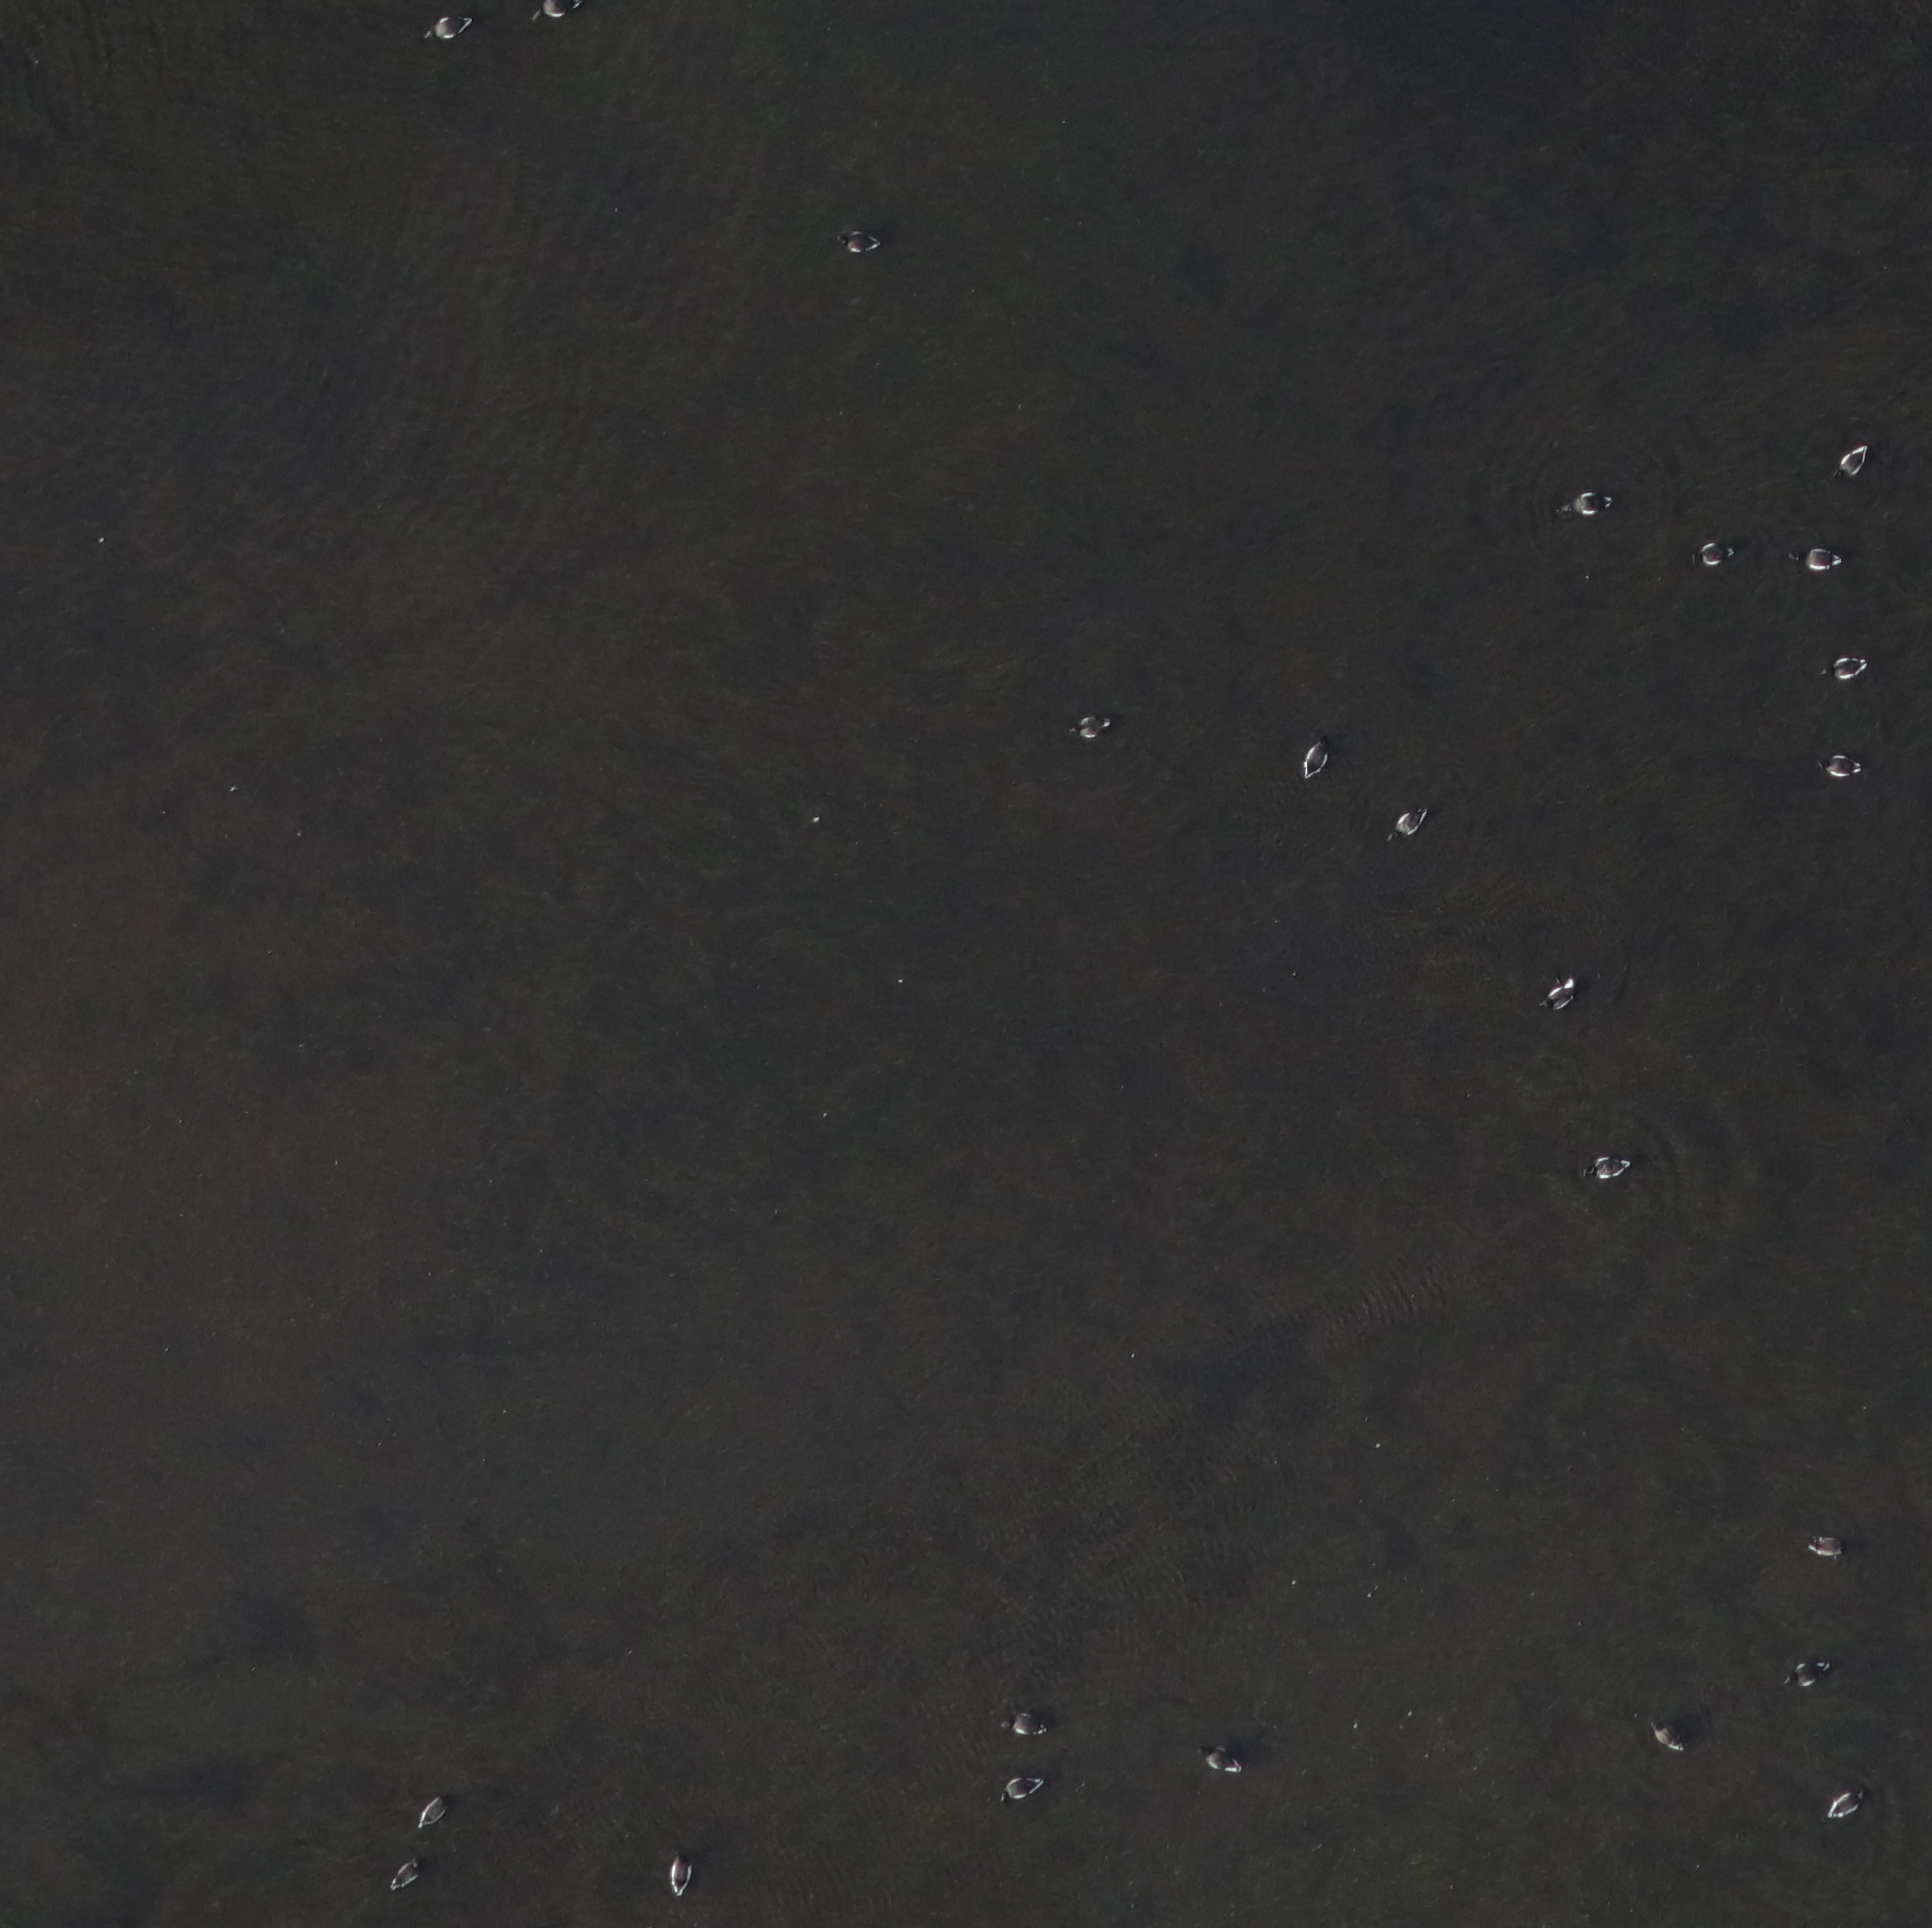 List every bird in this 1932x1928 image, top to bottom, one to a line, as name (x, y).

brant (558, 7)
brant (451, 28)
brant (861, 242)
brant (1853, 463)
brant (1587, 505)
brant (1715, 555)
brant (1819, 559)
brant (1847, 670)
brant (1093, 727)
brant (1316, 761)
brant (1842, 765)
brant (1410, 825)
brant (1559, 995)
brant (1609, 1169)
brant (1828, 1546)
brant (1809, 1675)
brant (1026, 1725)
brant (1667, 1735)
brant (1219, 1759)
brant (1020, 1788)
brant (1847, 1804)
brant (436, 1813)
brant (681, 1874)
brant (408, 1876)